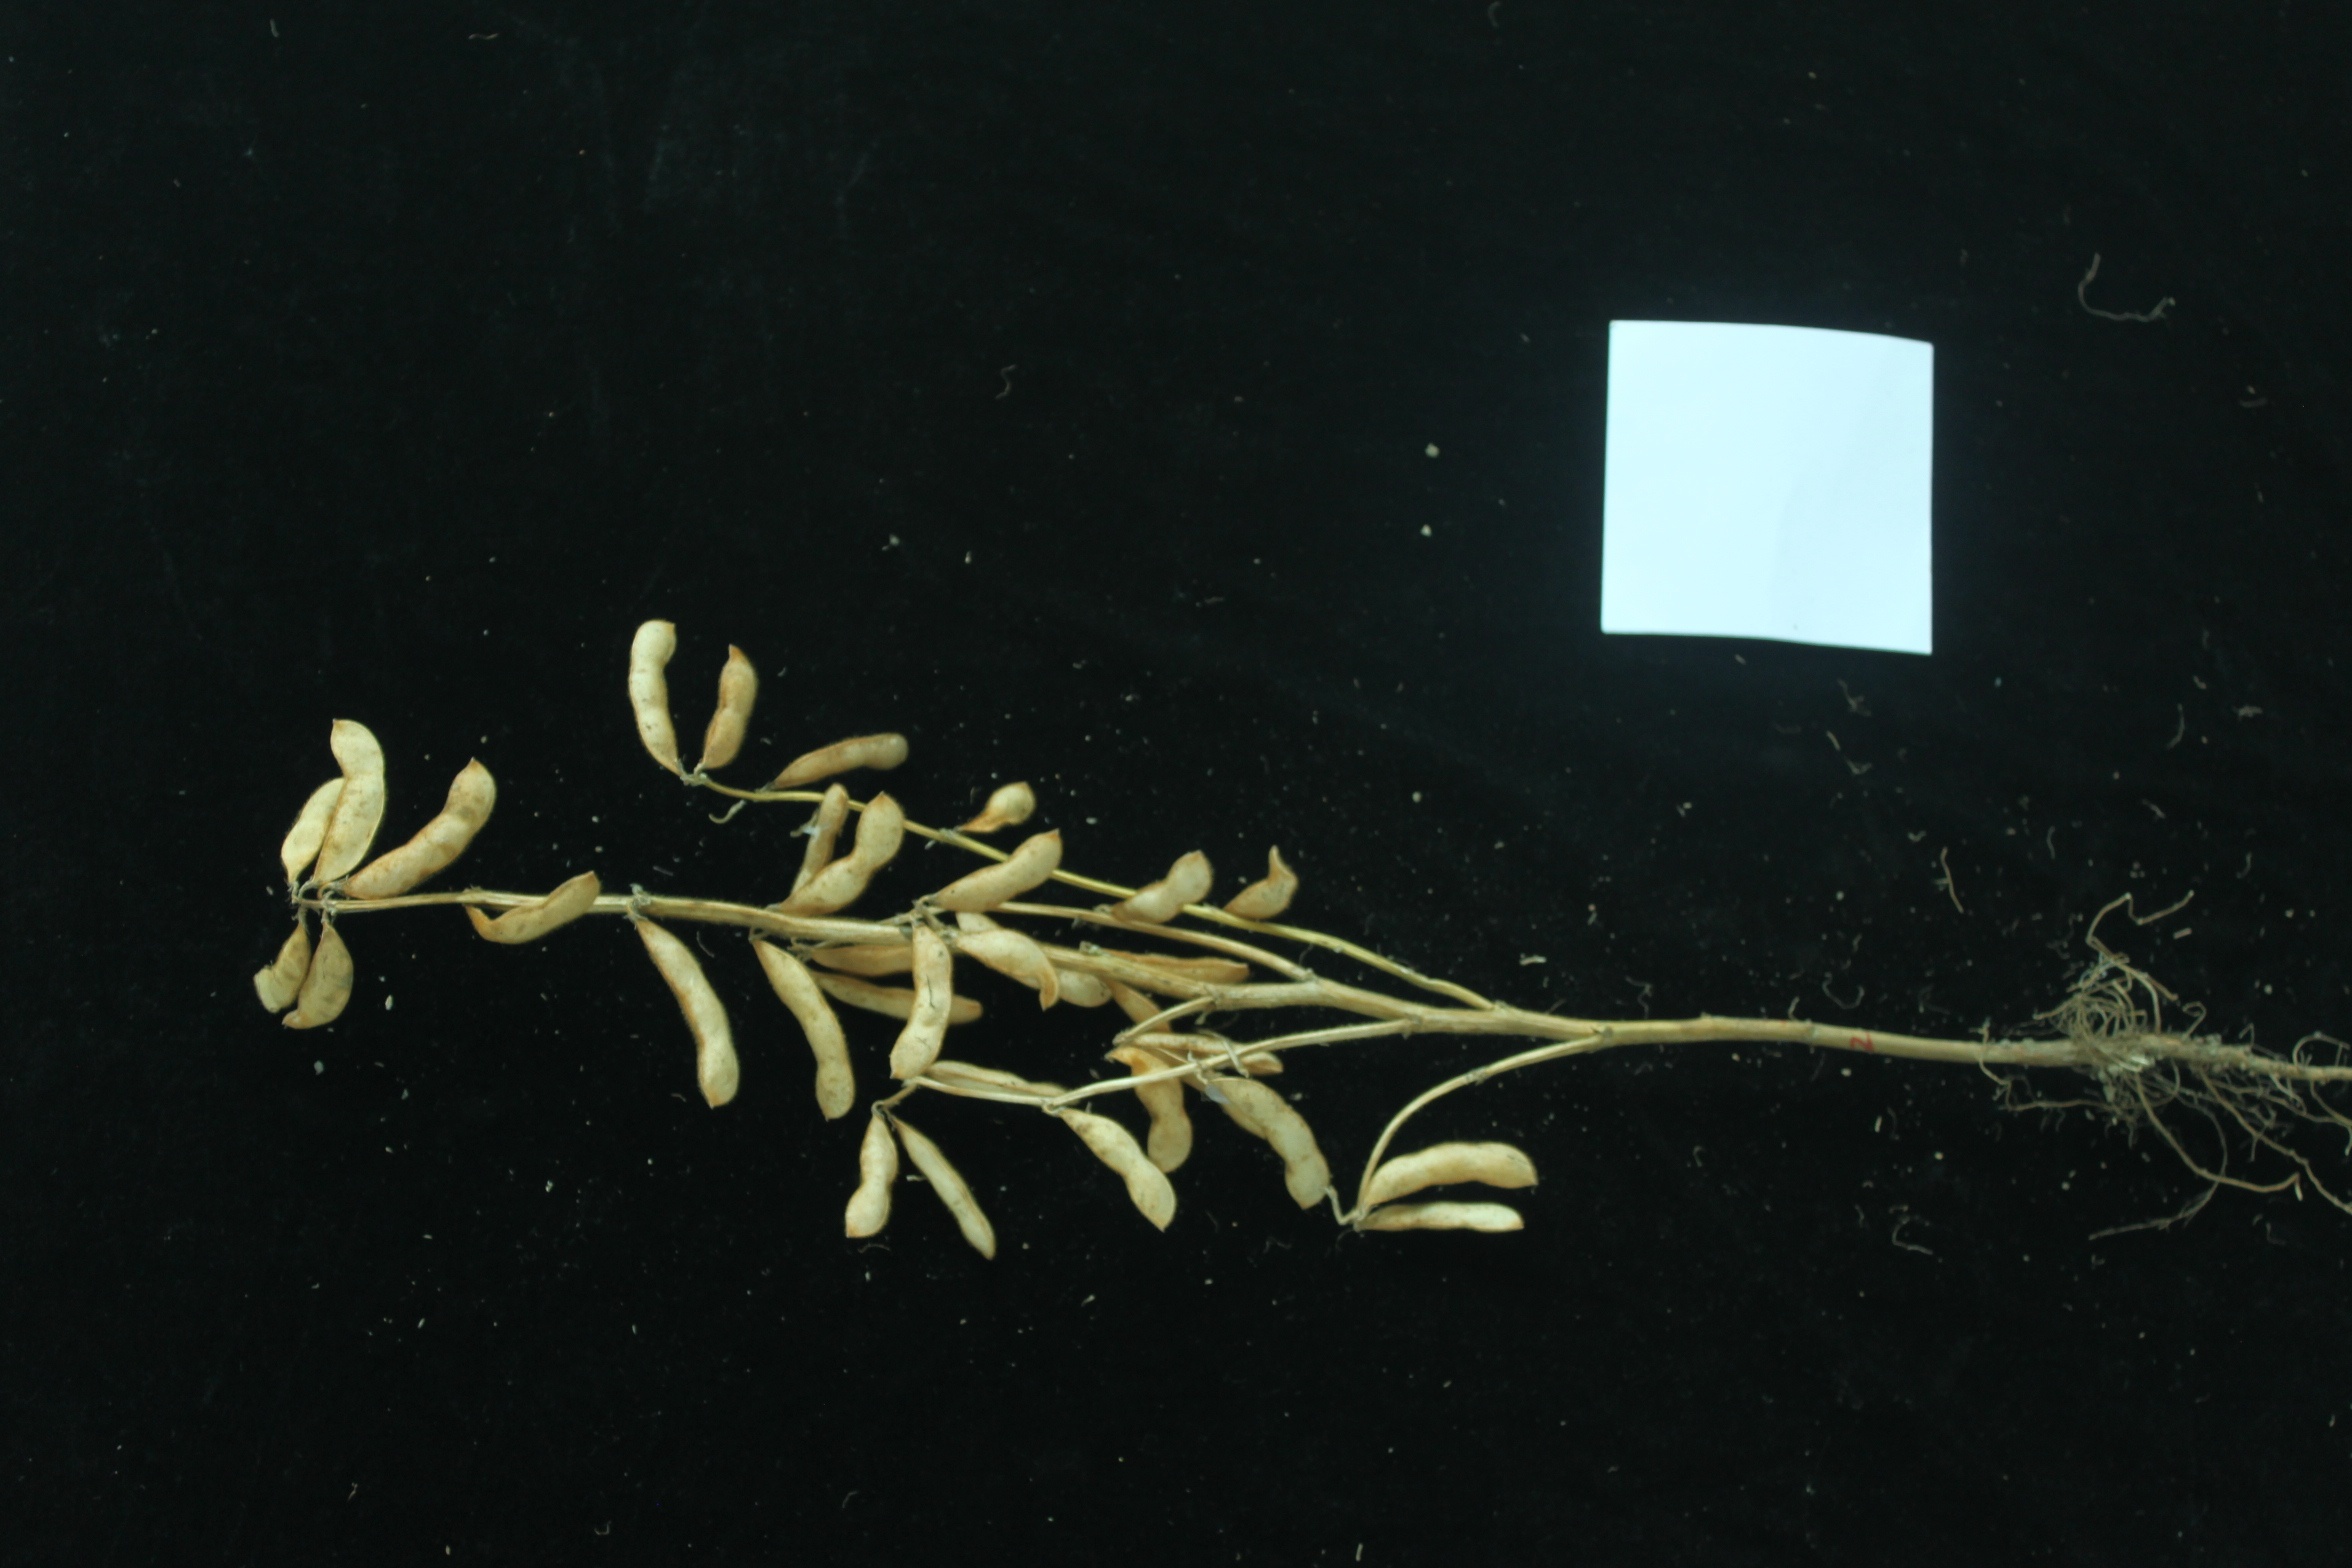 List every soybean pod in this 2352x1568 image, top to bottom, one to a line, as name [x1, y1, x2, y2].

soybean pod [629, 620, 683, 777]
soybean pod [704, 651, 755, 768]
soybean pod [311, 722, 384, 887]
soybean pod [773, 735, 906, 787]
soybean pod [328, 761, 493, 896]
soybean pod [284, 782, 344, 875]
soybean pod [962, 785, 1033, 834]
soybean pod [792, 788, 846, 888]
soybean pod [772, 792, 903, 914]
soybean pod [925, 833, 1061, 915]
soybean pod [1111, 853, 1211, 922]
soybean pod [1233, 854, 1291, 919]
soybean pod [467, 874, 599, 945]
soybean pod [632, 914, 736, 1105]
soybean pod [282, 927, 351, 1028]
soybean pod [256, 928, 306, 1012]
soybean pod [893, 928, 951, 1077]
soybean pod [944, 931, 1058, 1008]
soybean pod [757, 943, 855, 1118]
soybean pod [816, 946, 912, 975]
soybean pod [1116, 955, 1248, 982]
soybean pod [821, 975, 978, 1023]
soybean pod [1061, 975, 1106, 1008]
soybean pod [1119, 983, 1170, 1033]
soybean pod [1140, 1036, 1282, 1074]
soybean pod [1108, 1049, 1188, 1171]
soybean pod [933, 1063, 1060, 1096]
soybean pod [1206, 1079, 1328, 1206]
soybean pod [1060, 1109, 1172, 1231]
soybean pod [845, 1116, 898, 1235]
soybean pod [893, 1120, 994, 1256]
soybean pod [1360, 1145, 1536, 1214]
soybean pod [1358, 1202, 1523, 1230]